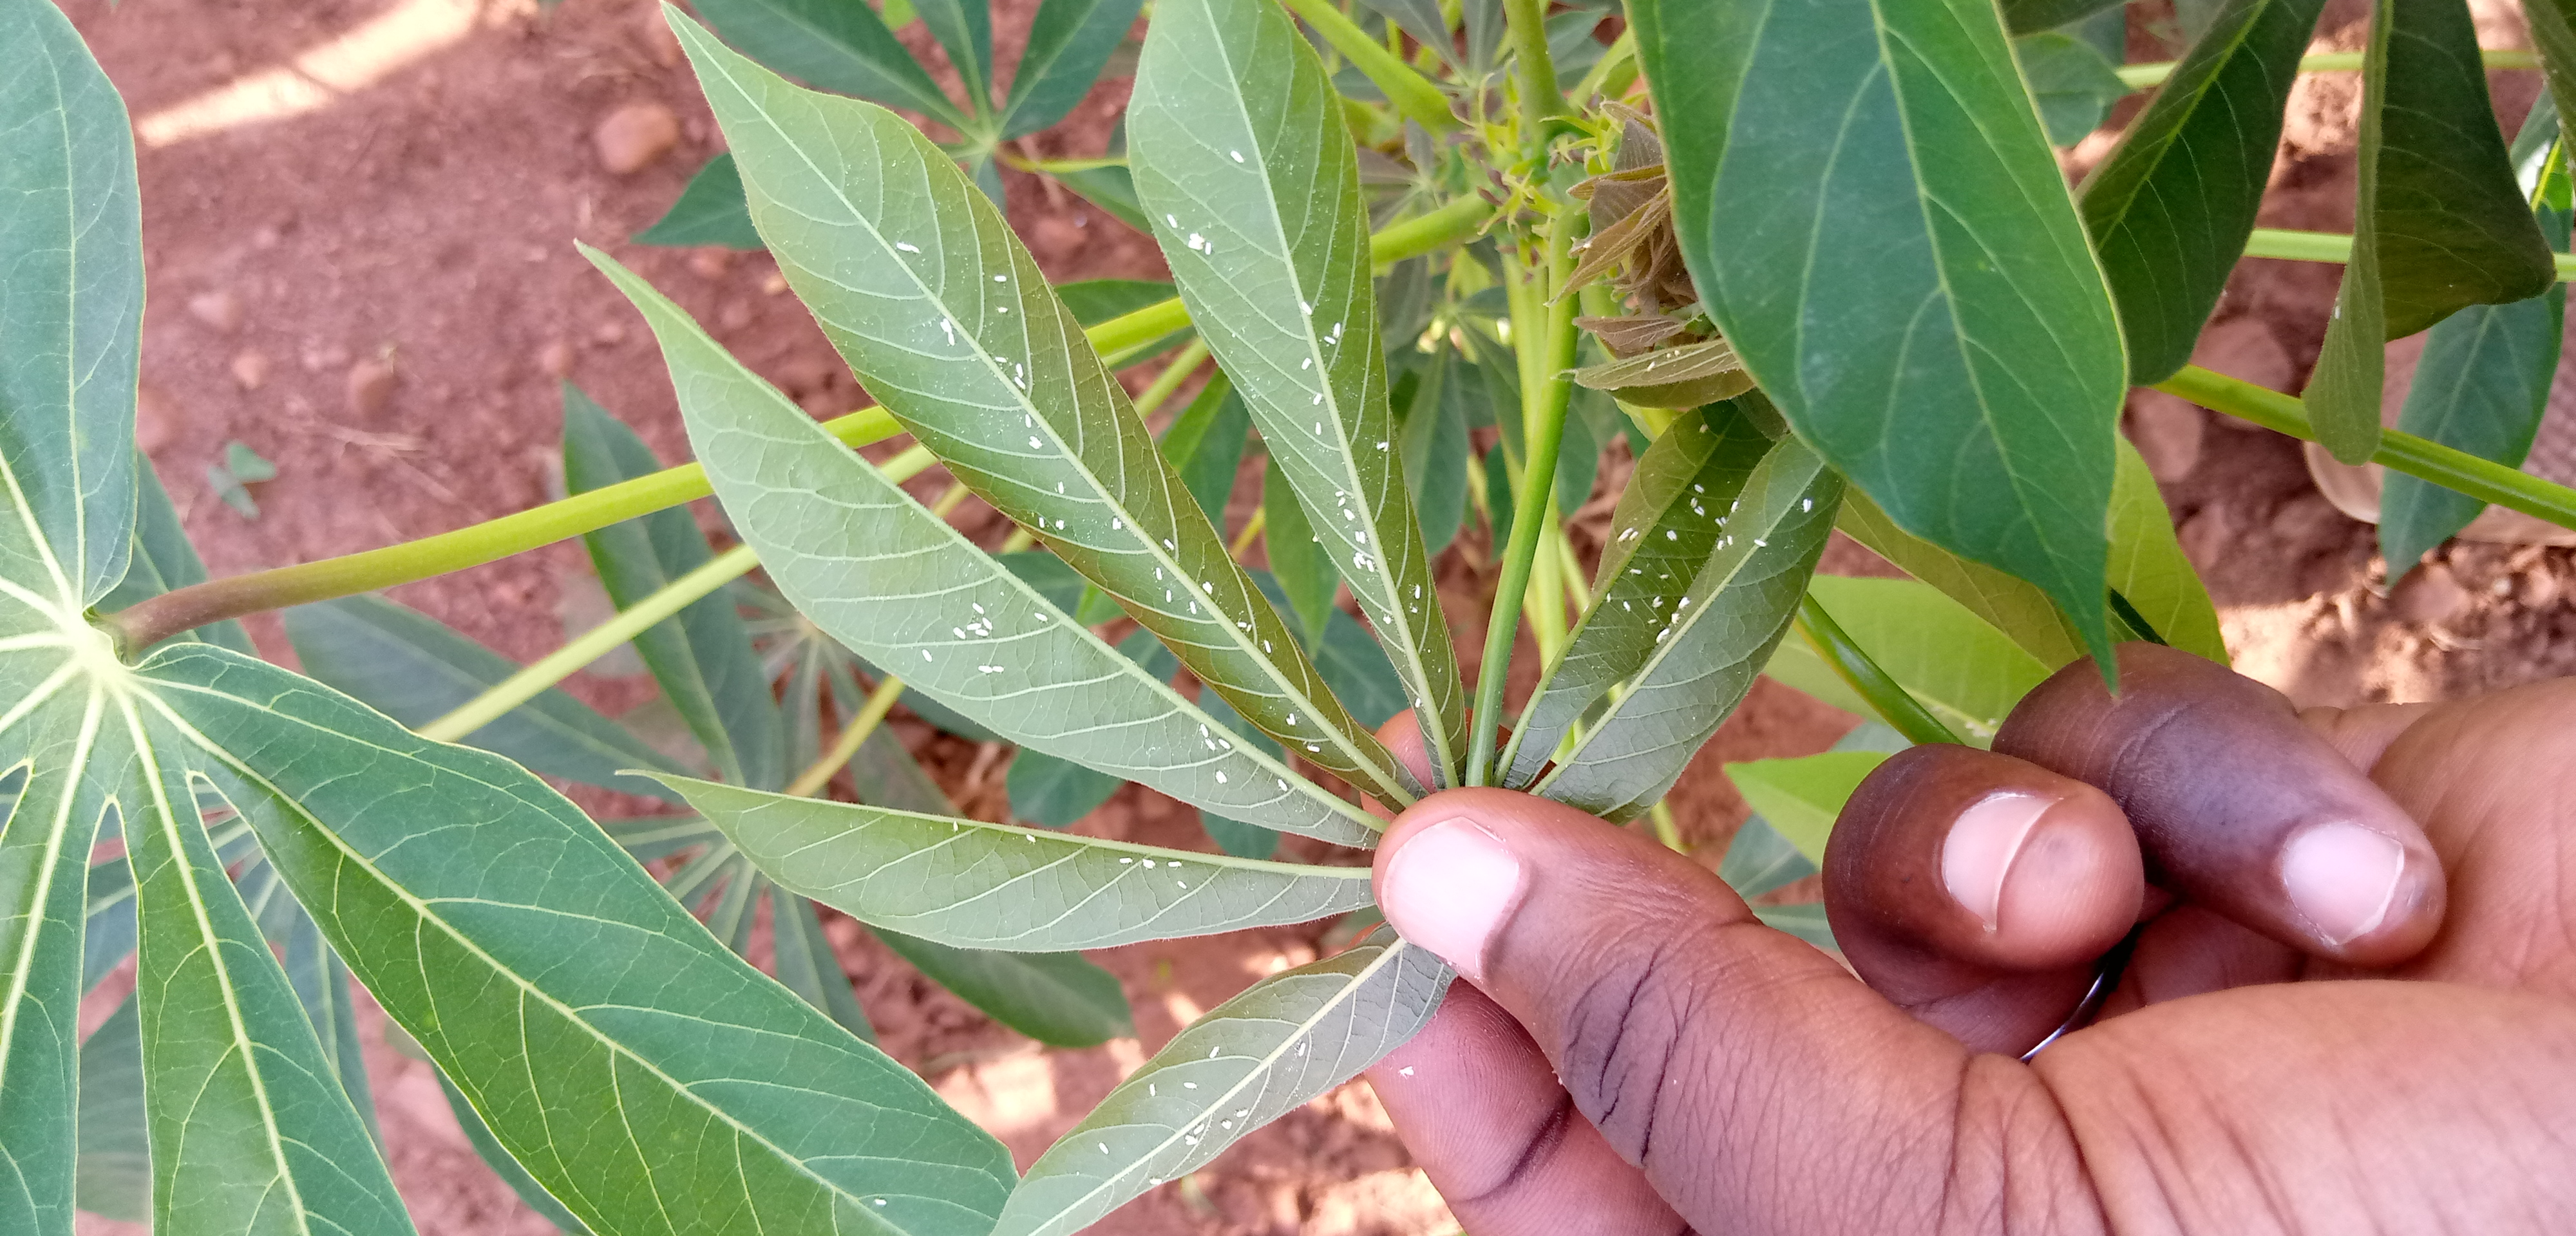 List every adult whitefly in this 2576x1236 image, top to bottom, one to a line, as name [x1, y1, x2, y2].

whitefly [1227, 147, 1247, 166]
whitefly [1164, 212, 1180, 231]
whitefly [1188, 231, 1207, 243]
whitefly [1185, 239, 1204, 253]
whitefly [1204, 239, 1214, 257]
whitefly [894, 239, 909, 253]
whitefly [1582, 241, 1593, 250]
whitefly [909, 243, 923, 256]
whitefly [992, 273, 1011, 285]
whitefly [1300, 299, 1314, 317]
whitefly [994, 305, 1012, 315]
whitefly [944, 317, 954, 333]
whitefly [1332, 319, 1343, 339]
whitefly [940, 320, 949, 333]
whitefly [947, 332, 957, 348]
whitefly [1321, 334, 1338, 347]
whitefly [991, 355, 1009, 365]
whitefly [1298, 356, 1315, 373]
whitefly [1646, 360, 1656, 374]
whitefly [1014, 362, 1028, 379]
whitefly [1013, 375, 1027, 391]
whitefly [1311, 389, 1325, 407]
whitefly [1022, 412, 1036, 430]
whitefly [1314, 419, 1325, 436]
whitefly [1029, 435, 1044, 449]
whitefly [1027, 439, 1039, 451]
whitefly [1374, 440, 1386, 451]
whitefly [1055, 478, 1066, 496]
whitefly [1691, 482, 1706, 496]
whitefly [1333, 489, 1347, 498]
whitefly [1689, 495, 1698, 509]
whitefly [1800, 495, 1814, 514]
whitefly [1336, 496, 1347, 509]
whitefly [1728, 498, 1741, 515]
whitefly [1692, 505, 1707, 517]
whitefly [1343, 507, 1356, 523]
whitefly [1036, 514, 1047, 529]
whitefly [1719, 515, 1730, 525]
whitefly [1110, 516, 1117, 532]
whitefly [1714, 516, 1723, 529]
whitefly [1059, 518, 1066, 531]
whitefly [1117, 521, 1124, 531]
whitefly [1622, 527, 1634, 533]
whitefly [1354, 529, 1360, 543]
whitefly [1359, 529, 1369, 547]
whitefly [1629, 530, 1640, 543]
whitefly [1665, 530, 1674, 542]
whitefly [1670, 530, 1679, 542]
whitefly [1616, 532, 1630, 544]
whitefly [1310, 532, 1323, 546]
whitefly [1725, 532, 1735, 548]
whitefly [1163, 537, 1178, 553]
whitefly [1714, 537, 1725, 553]
whitefly [1752, 537, 1769, 550]
whitefly [1355, 550, 1368, 566]
whitefly [1351, 556, 1362, 570]
whitefly [1366, 558, 1378, 574]
whitefly [1154, 565, 1164, 582]
whitefly [1628, 566, 1644, 578]
whitefly [1413, 579, 1424, 600]
whitefly [1206, 581, 1215, 590]
whitefly [1201, 581, 1214, 597]
whitefly [1164, 588, 1176, 606]
whitefly [1605, 590, 1615, 605]
whitefly [1652, 594, 1661, 605]
whitefly [1675, 595, 1691, 611]
whitefly [1621, 597, 1633, 613]
whitefly [1188, 599, 1200, 617]
whitefly [1653, 599, 1665, 610]
whitefly [971, 600, 987, 615]
whitefly [1409, 603, 1421, 616]
whitefly [1031, 610, 1052, 624]
whitefly [1670, 611, 1681, 625]
whitefly [1382, 614, 1388, 623]
whitefly [981, 615, 994, 632]
whitefly [1385, 615, 1393, 626]
whitefly [1236, 620, 1248, 630]
whitefly [964, 621, 984, 630]
whitefly [1245, 622, 1253, 633]
whitefly [952, 625, 967, 642]
whitefly [1654, 627, 1671, 646]
whitefly [974, 628, 989, 639]
whitefly [1262, 637, 1273, 655]
whitefly [920, 647, 934, 664]
whitefly [976, 663, 993, 675]
whitefly [991, 664, 1006, 675]
whitefly [1413, 696, 1425, 709]
whitefly [1288, 712, 1298, 727]
whitefly [1284, 716, 1291, 727]
whitefly [1199, 722, 1211, 738]
whitefly [1216, 736, 1233, 753]
whitefly [1204, 736, 1217, 753]
whitefly [1305, 743, 1322, 754]
whitefly [1216, 769, 1229, 784]
whitefly [1214, 773, 1223, 787]
whitefly [1276, 776, 1291, 794]
whitefly [952, 819, 962, 834]
whitefly [1024, 831, 1039, 846]
whitefly [1117, 855, 1135, 866]
whitefly [1141, 857, 1158, 867]
whitefly [1165, 858, 1184, 870]
whitefly [1141, 861, 1154, 871]
whitefly [1175, 878, 1190, 892]
whitefly [1296, 1040, 1308, 1060]
whitefly [1207, 1042, 1222, 1059]
whitefly [1397, 1064, 1416, 1079]
whitefly [1147, 1079, 1157, 1098]
whitefly [1181, 1080, 1200, 1092]
whitefly [1233, 1106, 1251, 1119]
whitefly [1220, 1118, 1235, 1131]
whitefly [1192, 1121, 1206, 1136]
whitefly [1184, 1134, 1200, 1147]
whitefly [1182, 1134, 1202, 1148]
whitefly [1096, 1139, 1112, 1156]
whitefly [1148, 1177, 1166, 1187]
whitefly [871, 1197, 891, 1208]